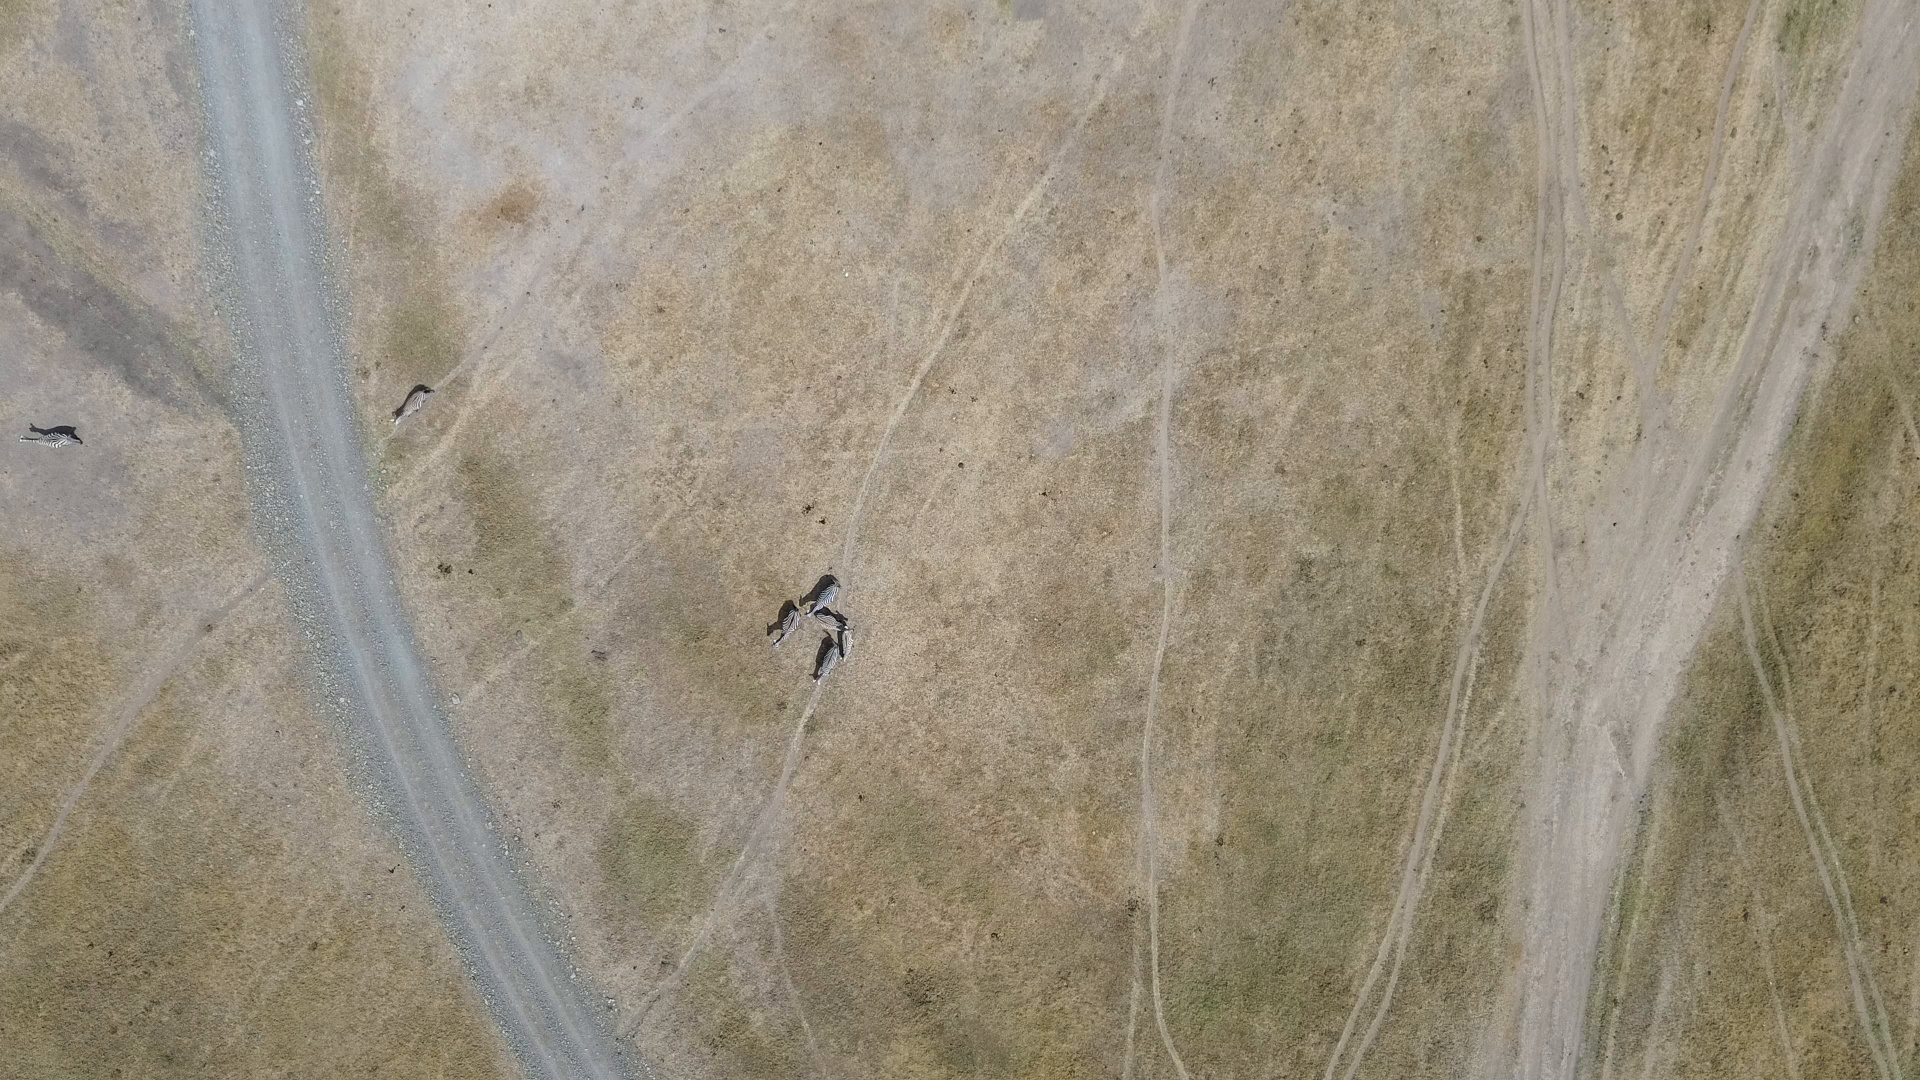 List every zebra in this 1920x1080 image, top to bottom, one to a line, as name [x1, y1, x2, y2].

zebra [393, 390, 433, 426]
zebra [19, 432, 82, 451]
zebra [803, 584, 839, 619]
zebra [771, 611, 798, 650]
zebra [810, 614, 847, 634]
zebra [838, 626, 854, 662]
zebra [811, 647, 838, 689]